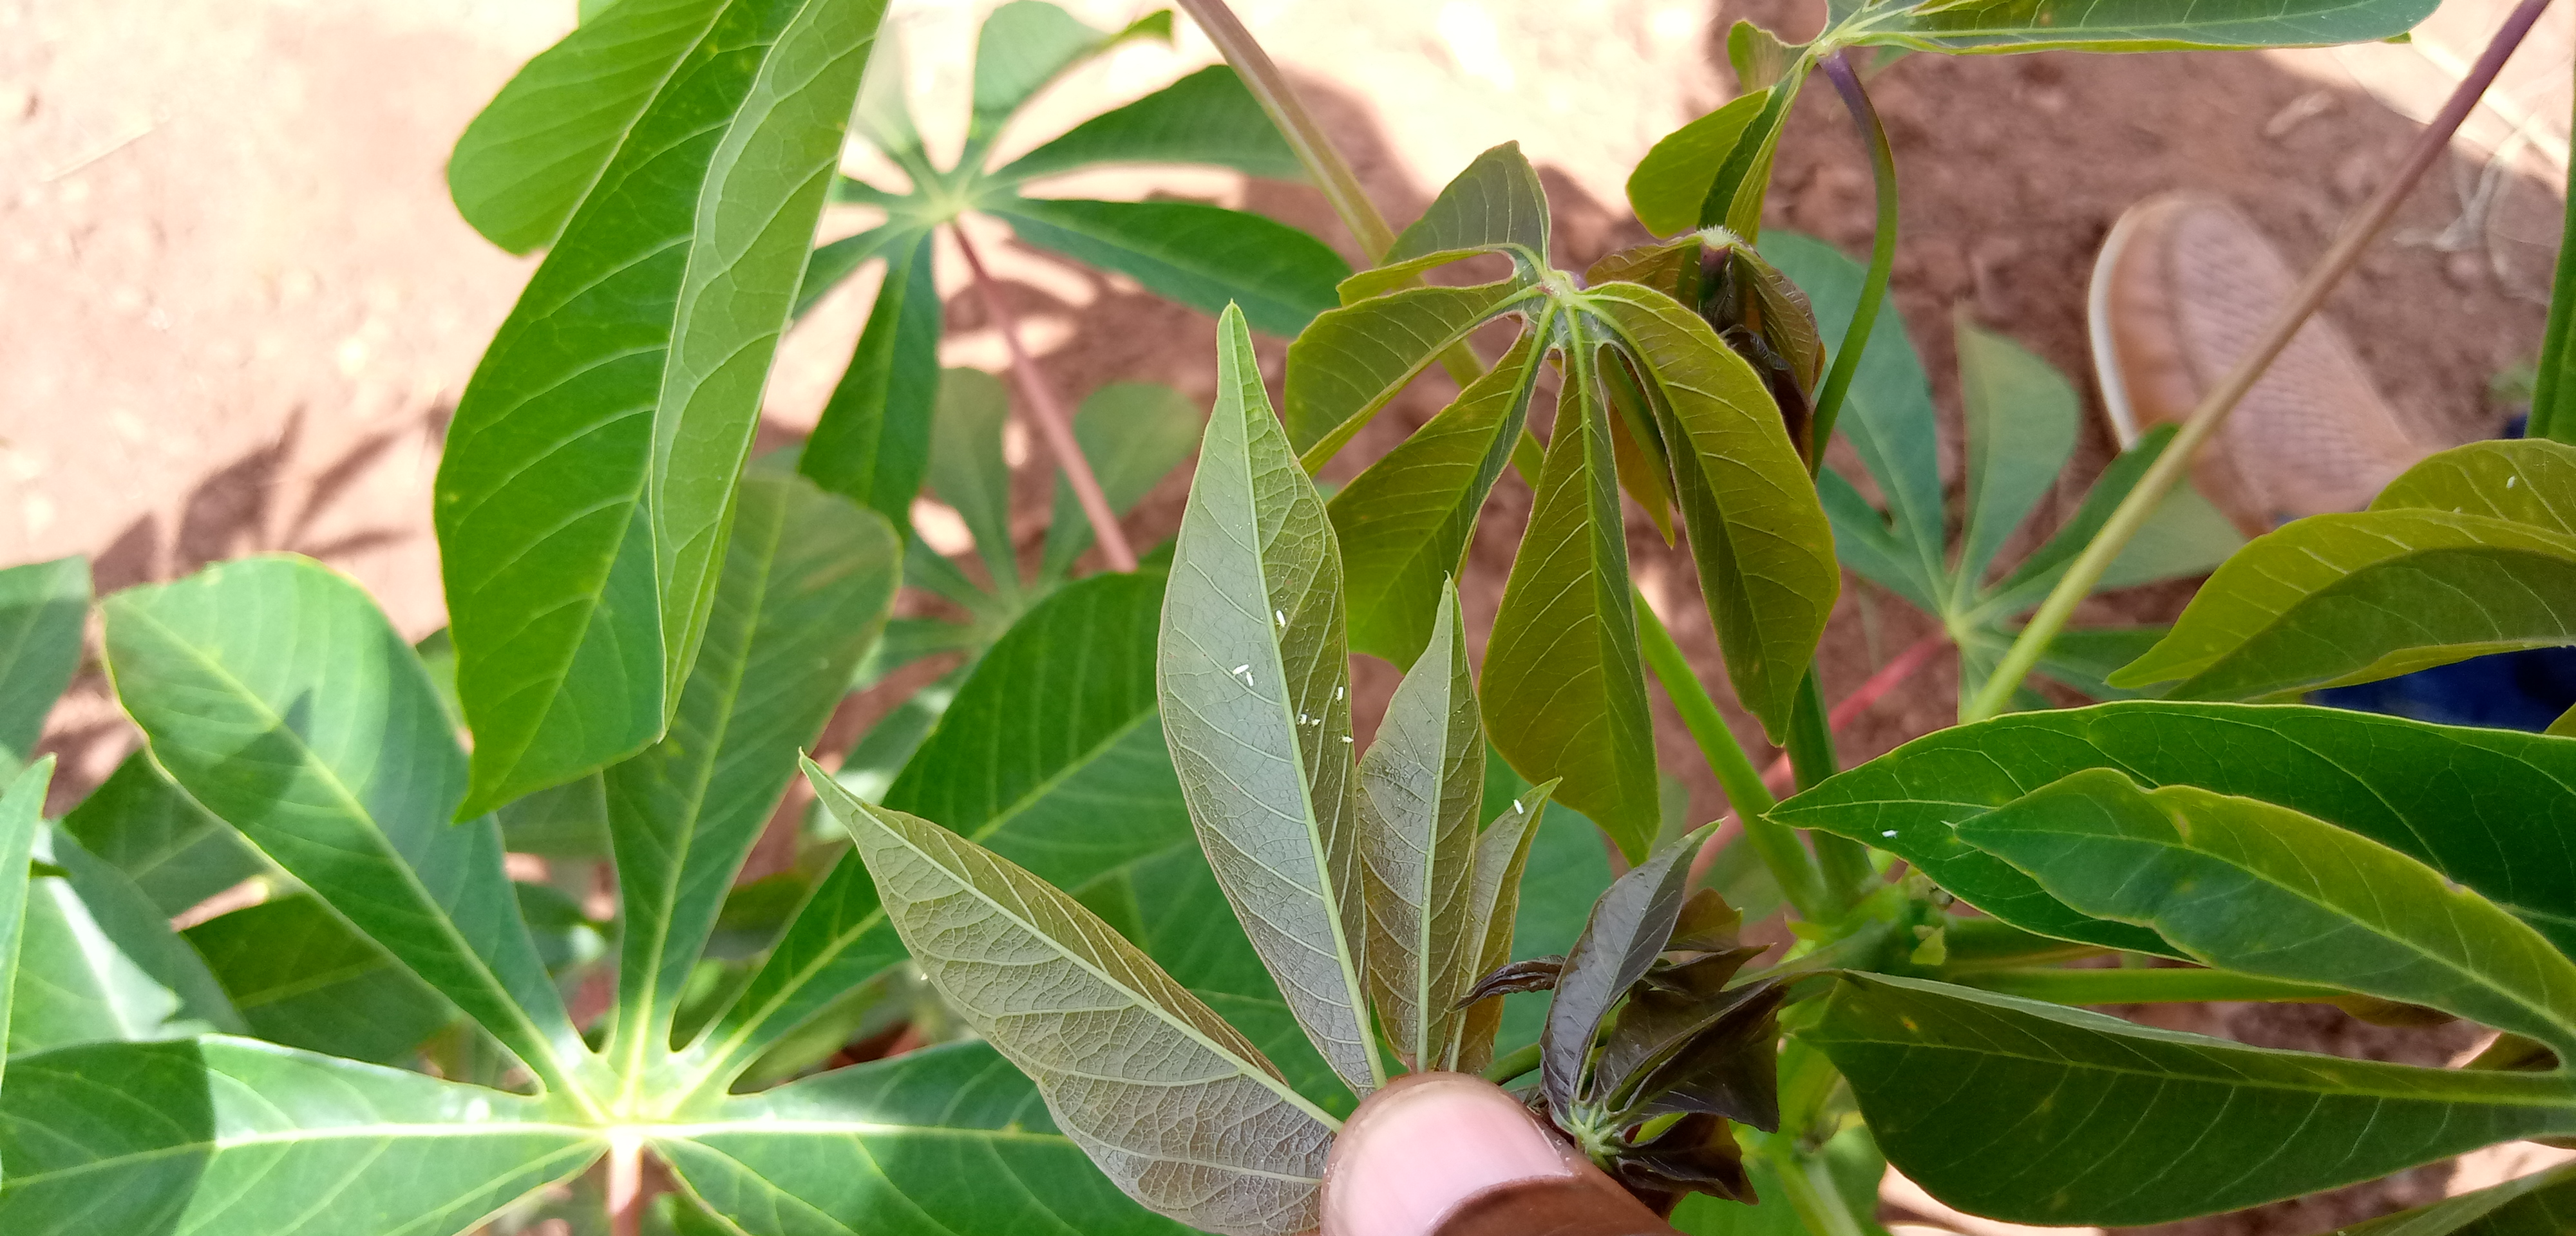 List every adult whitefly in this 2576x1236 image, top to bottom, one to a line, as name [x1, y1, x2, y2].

whitefly [1271, 605, 1290, 629]
whitefly [1230, 662, 1250, 676]
whitefly [1245, 669, 1257, 688]
whitefly [1334, 683, 1346, 705]
whitefly [1297, 711, 1309, 727]
whitefly [1309, 716, 1323, 727]
whitefly [1336, 731, 1355, 747]
whitefly [1511, 795, 1528, 816]